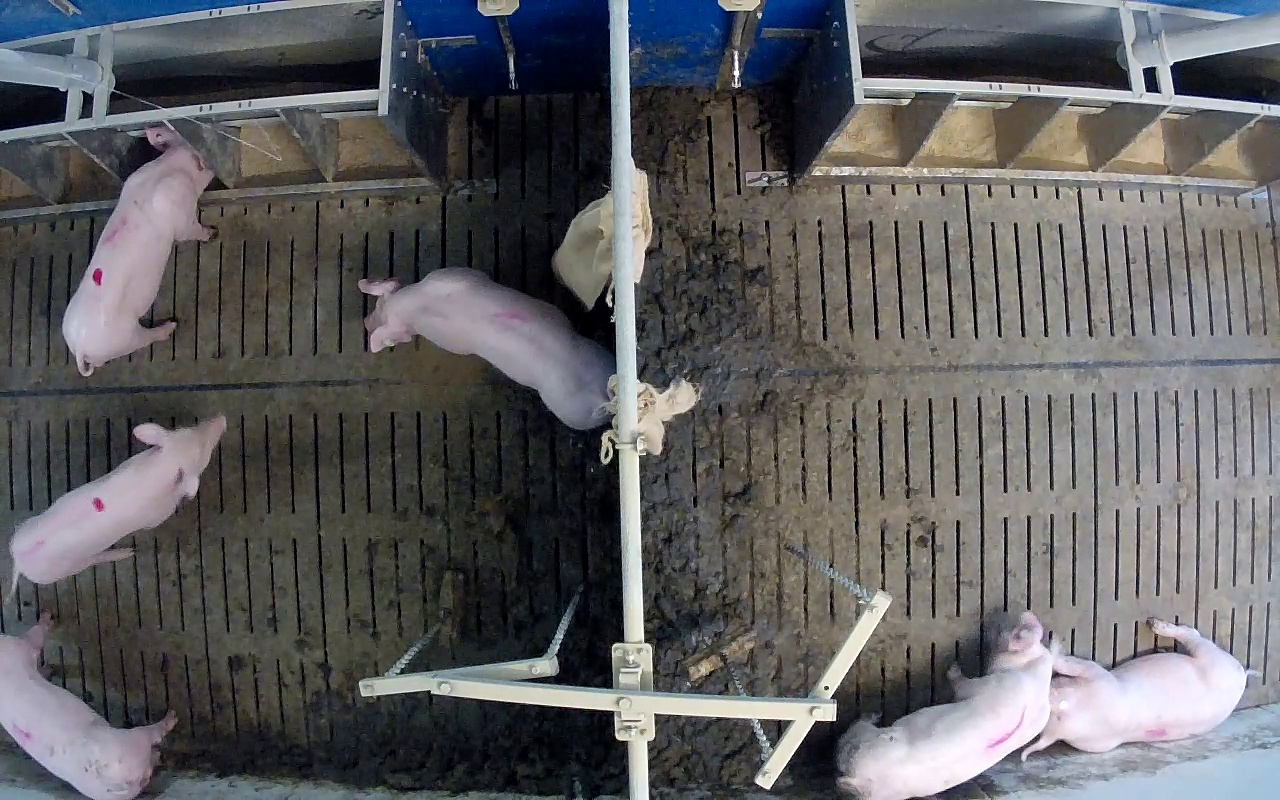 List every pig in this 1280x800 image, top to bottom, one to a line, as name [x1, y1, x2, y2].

pig [61, 124, 219, 379]
pig [357, 265, 615, 431]
pig [8, 410, 229, 605]
pig [1, 610, 181, 799]
pig [834, 613, 1064, 799]
pig [1021, 618, 1262, 763]